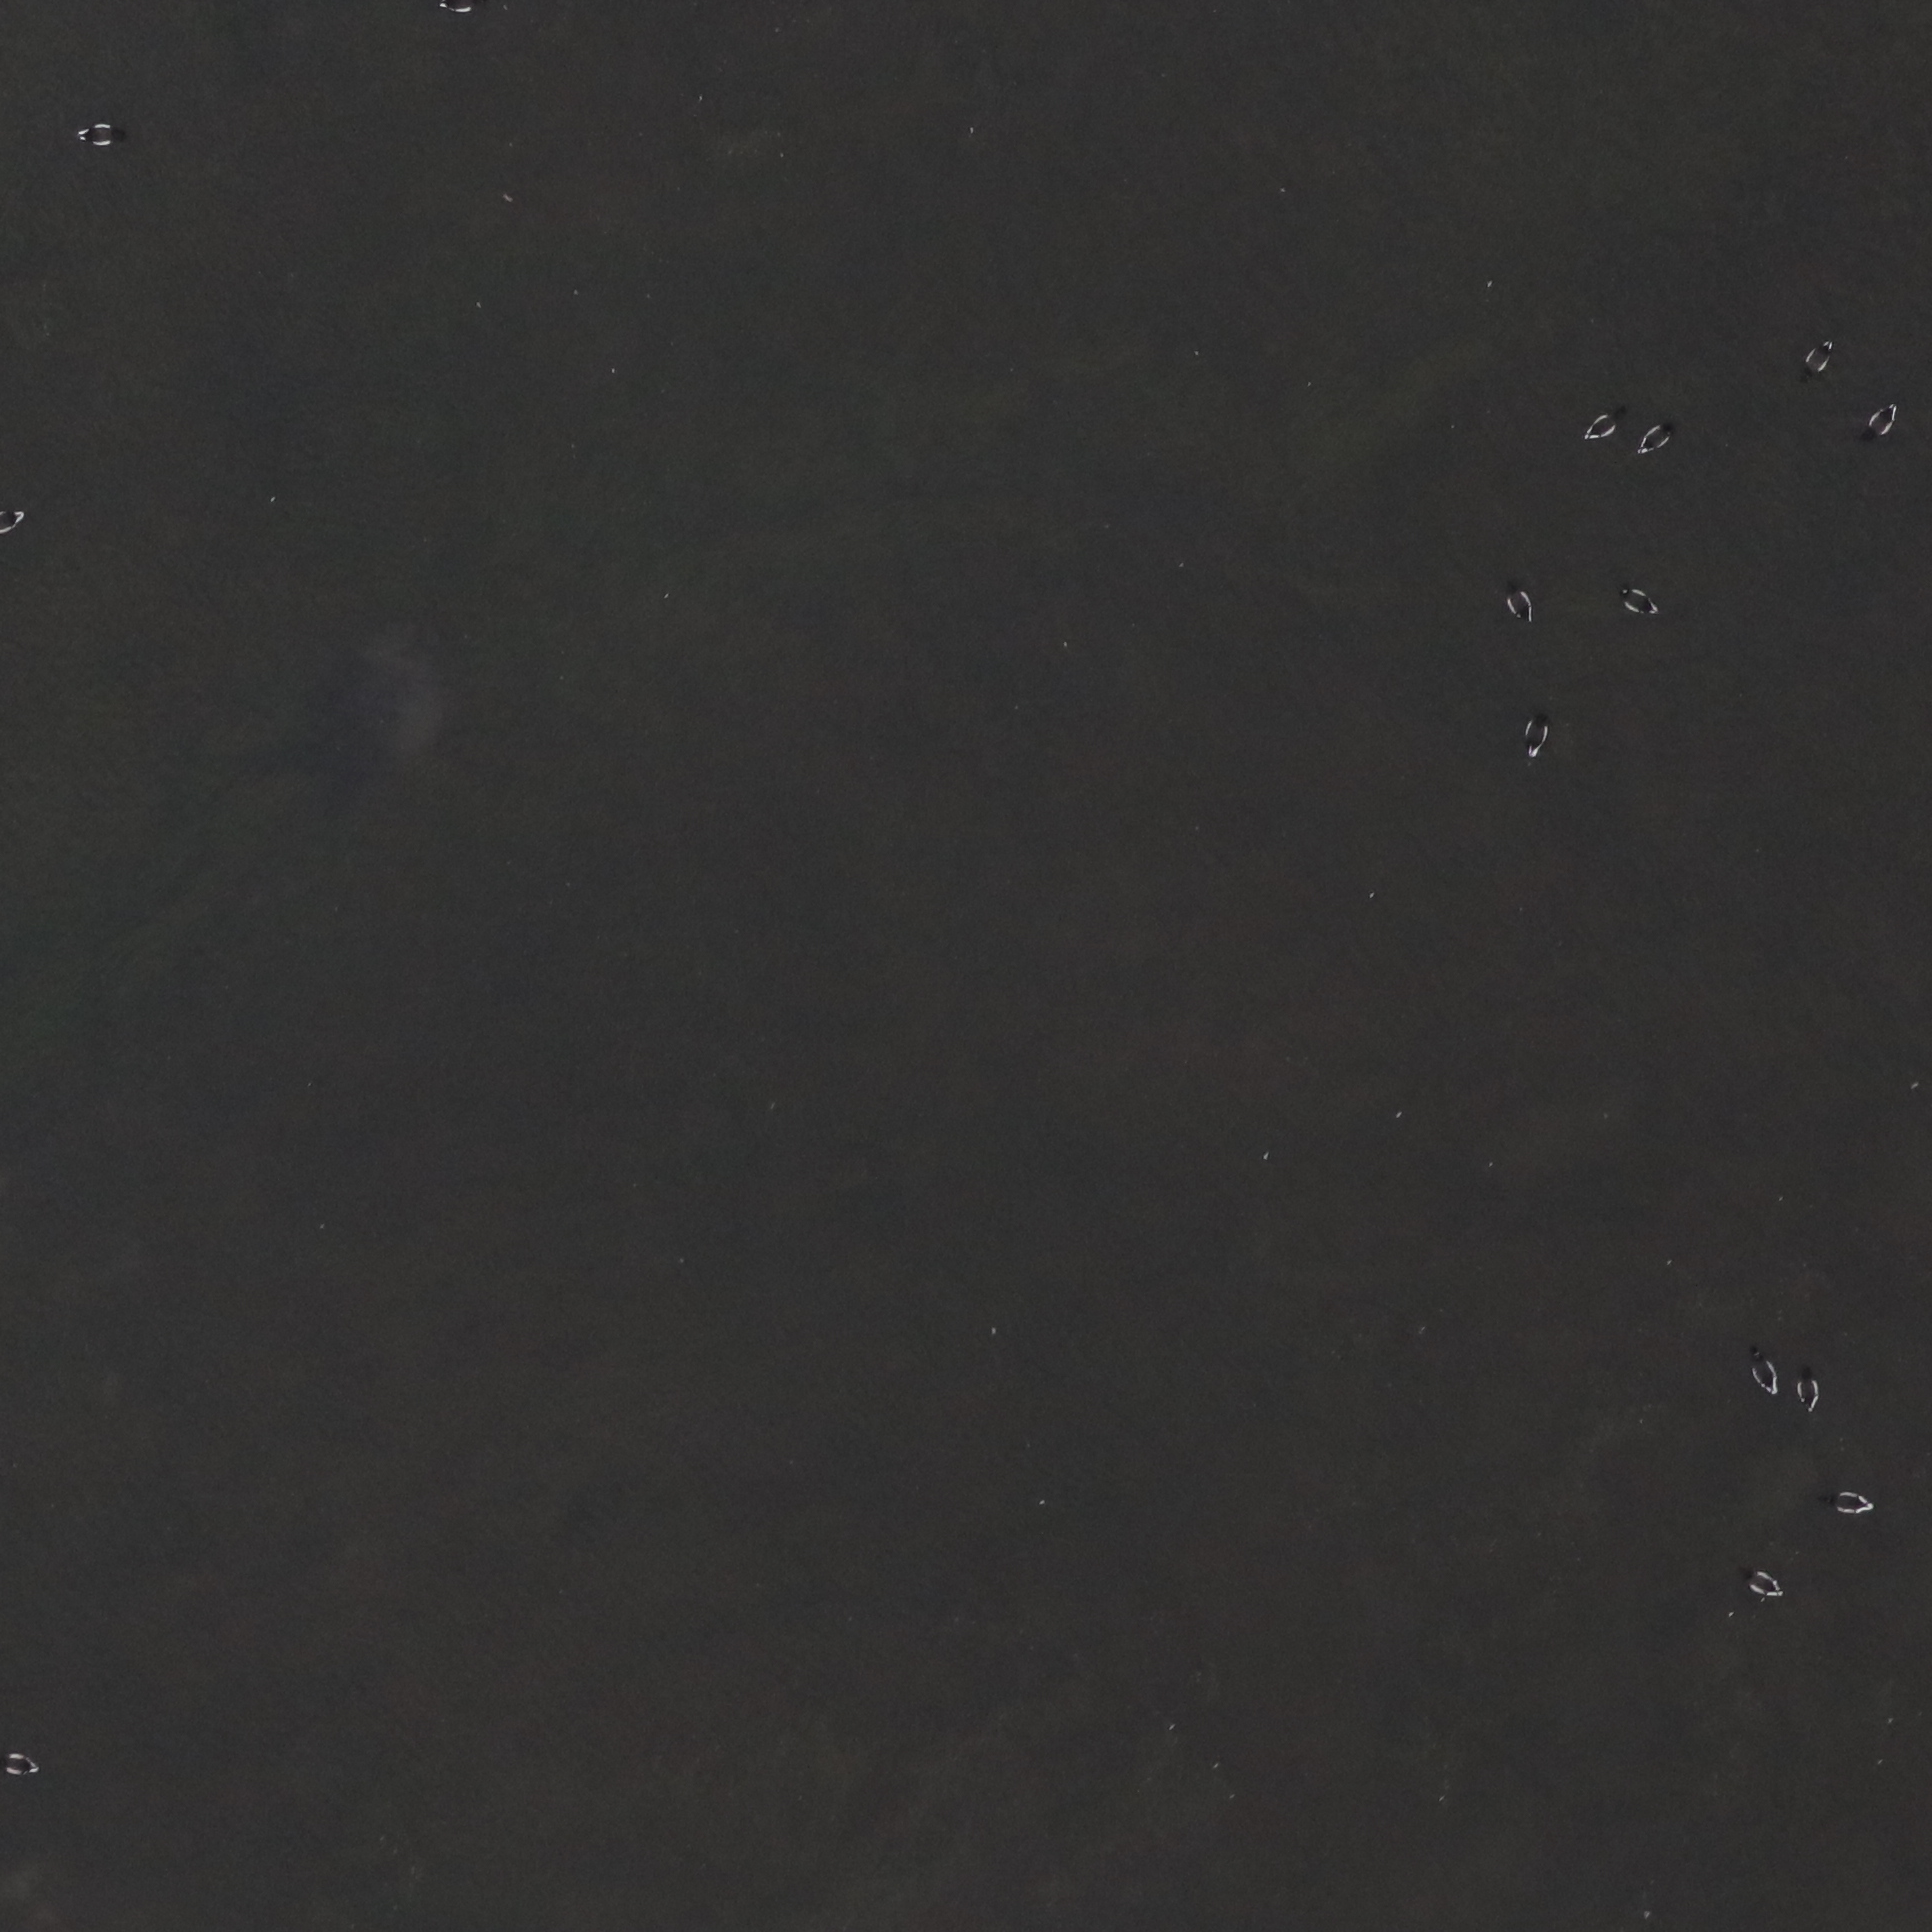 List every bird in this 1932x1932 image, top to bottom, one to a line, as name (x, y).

brant (460, 0)
brant (99, 134)
brant (1818, 358)
brant (1881, 422)
brant (1604, 425)
brant (1655, 439)
brant (2, 520)
brant (1638, 600)
brant (1519, 603)
brant (1538, 736)
brant (1763, 1374)
brant (1804, 1403)
brant (1850, 1503)
brant (1768, 1588)
brant (17, 1764)